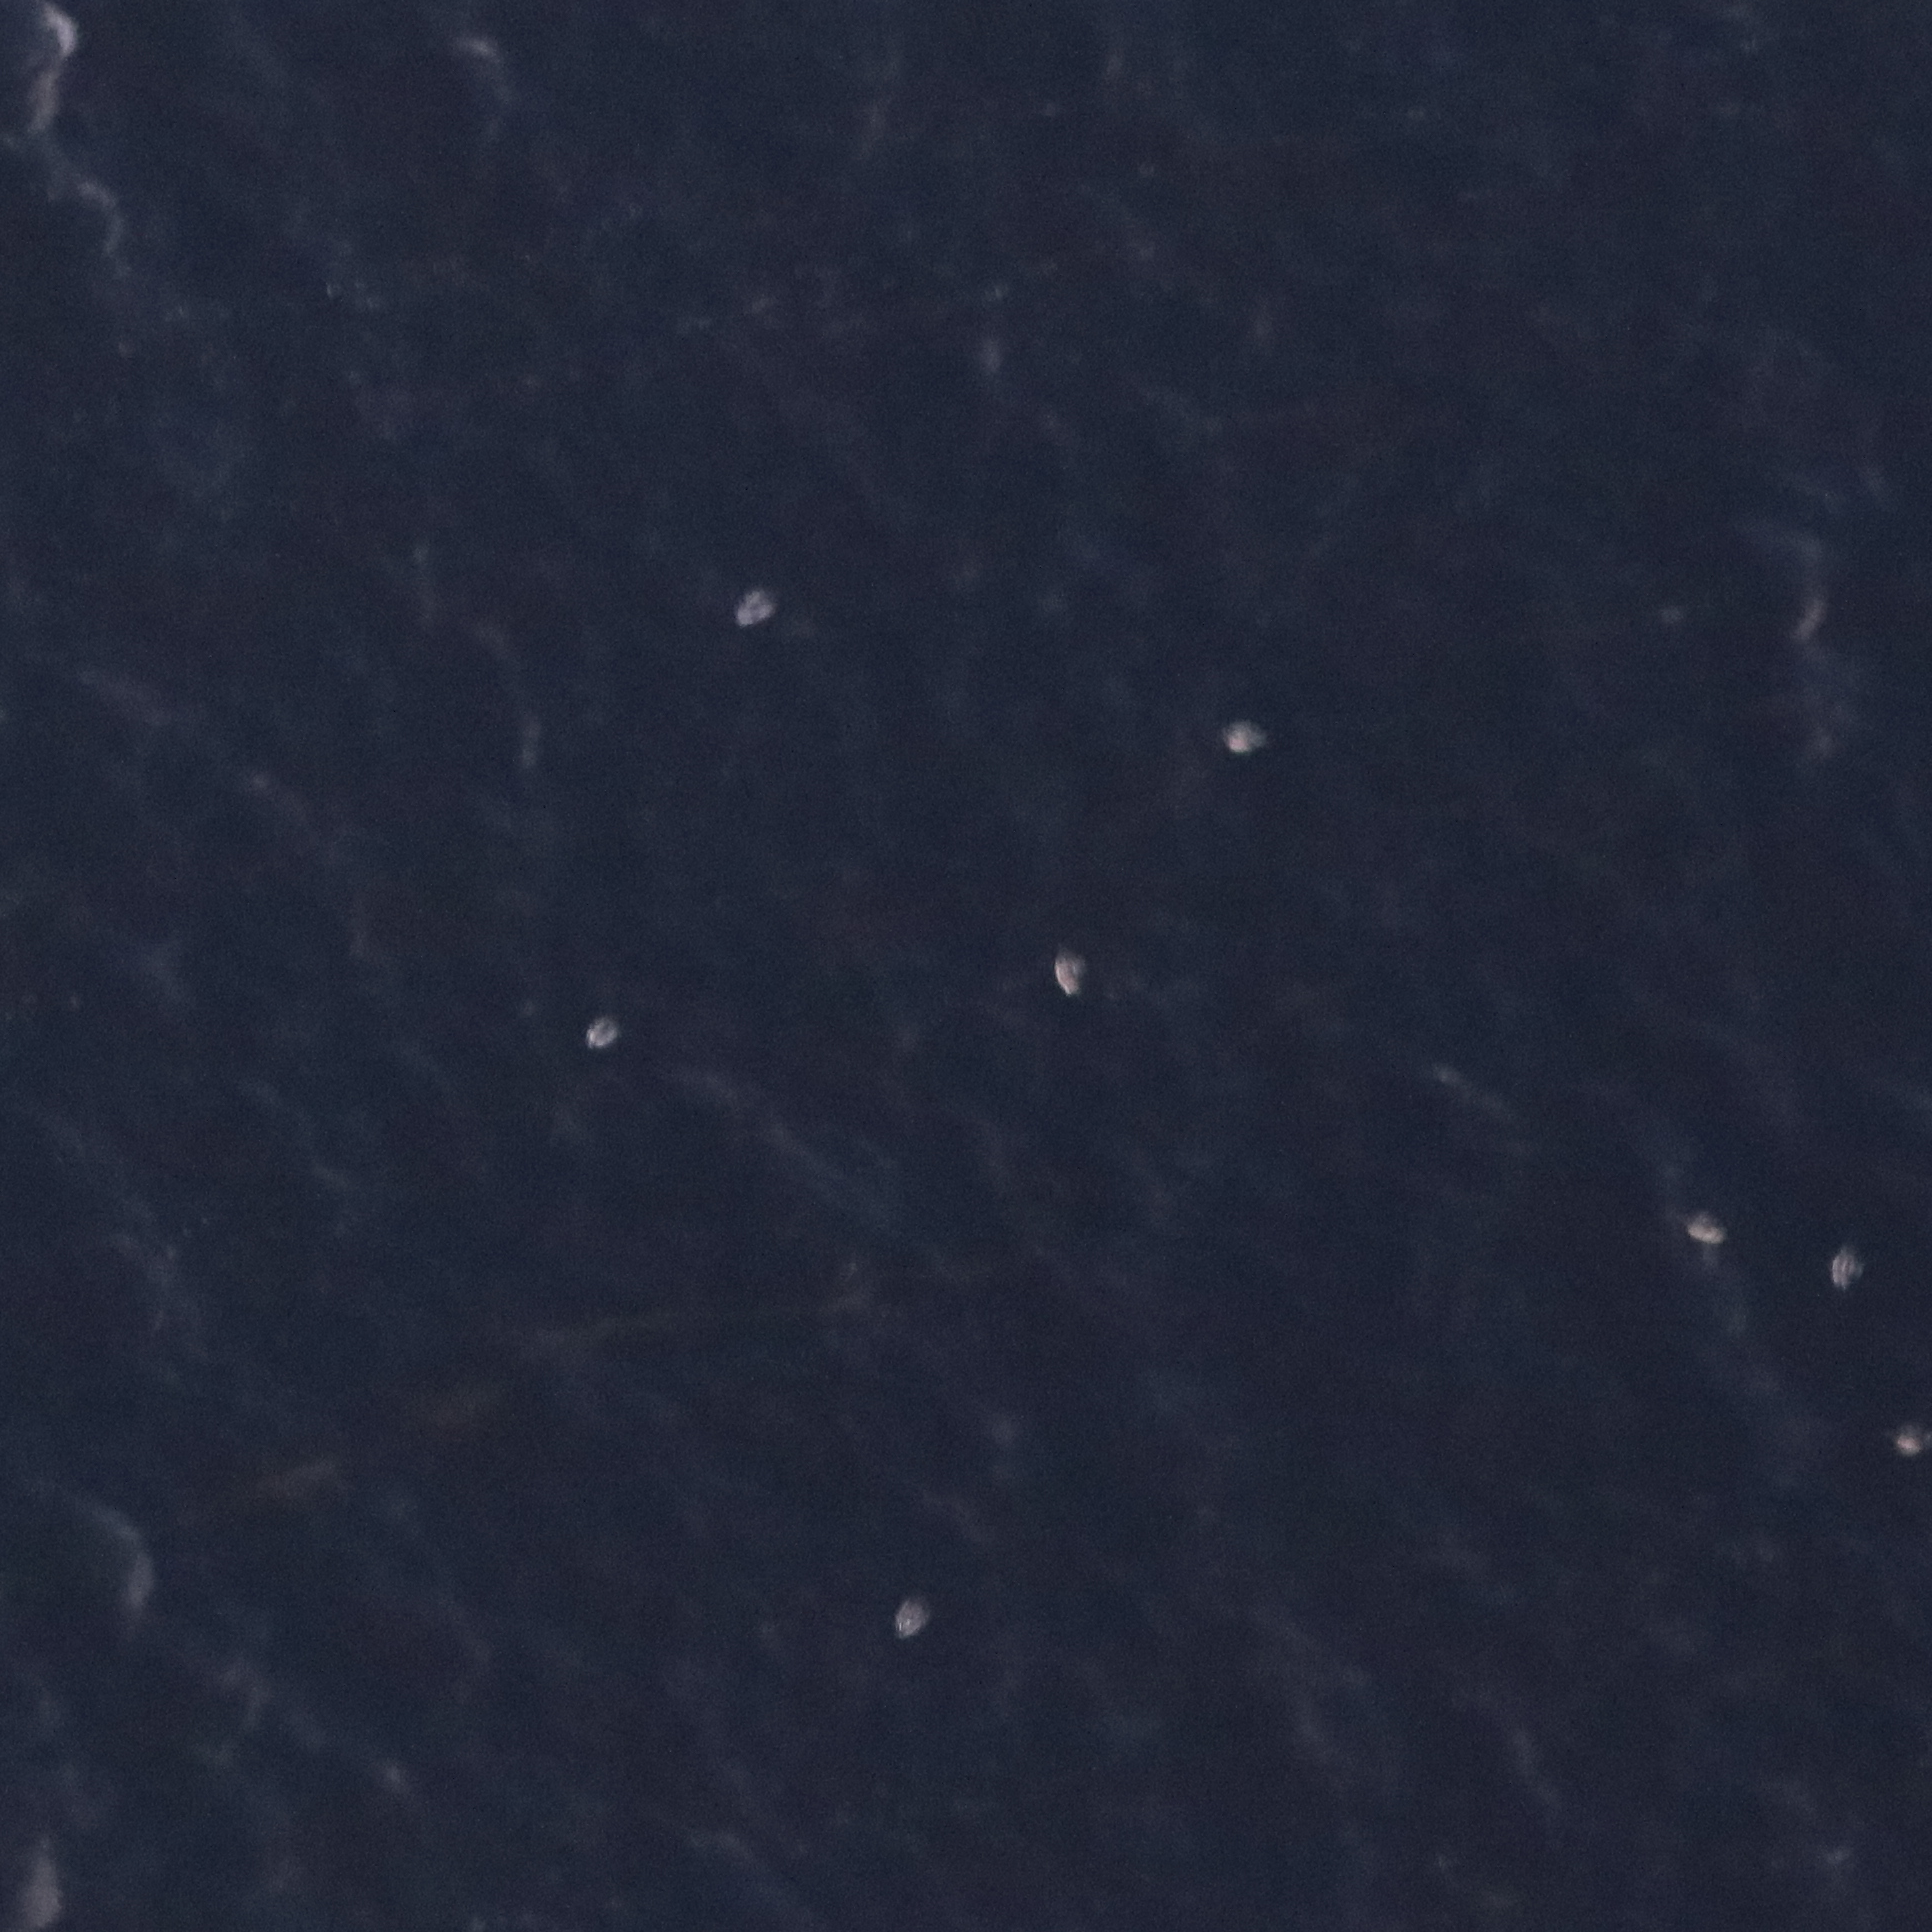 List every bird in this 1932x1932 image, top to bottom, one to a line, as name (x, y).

other bird (753, 605)
other bird (1247, 734)
other bird (1071, 970)
other bird (606, 1034)
other bird (1705, 1226)
other bird (1848, 1264)
other bird (1917, 1436)
other bird (906, 1615)